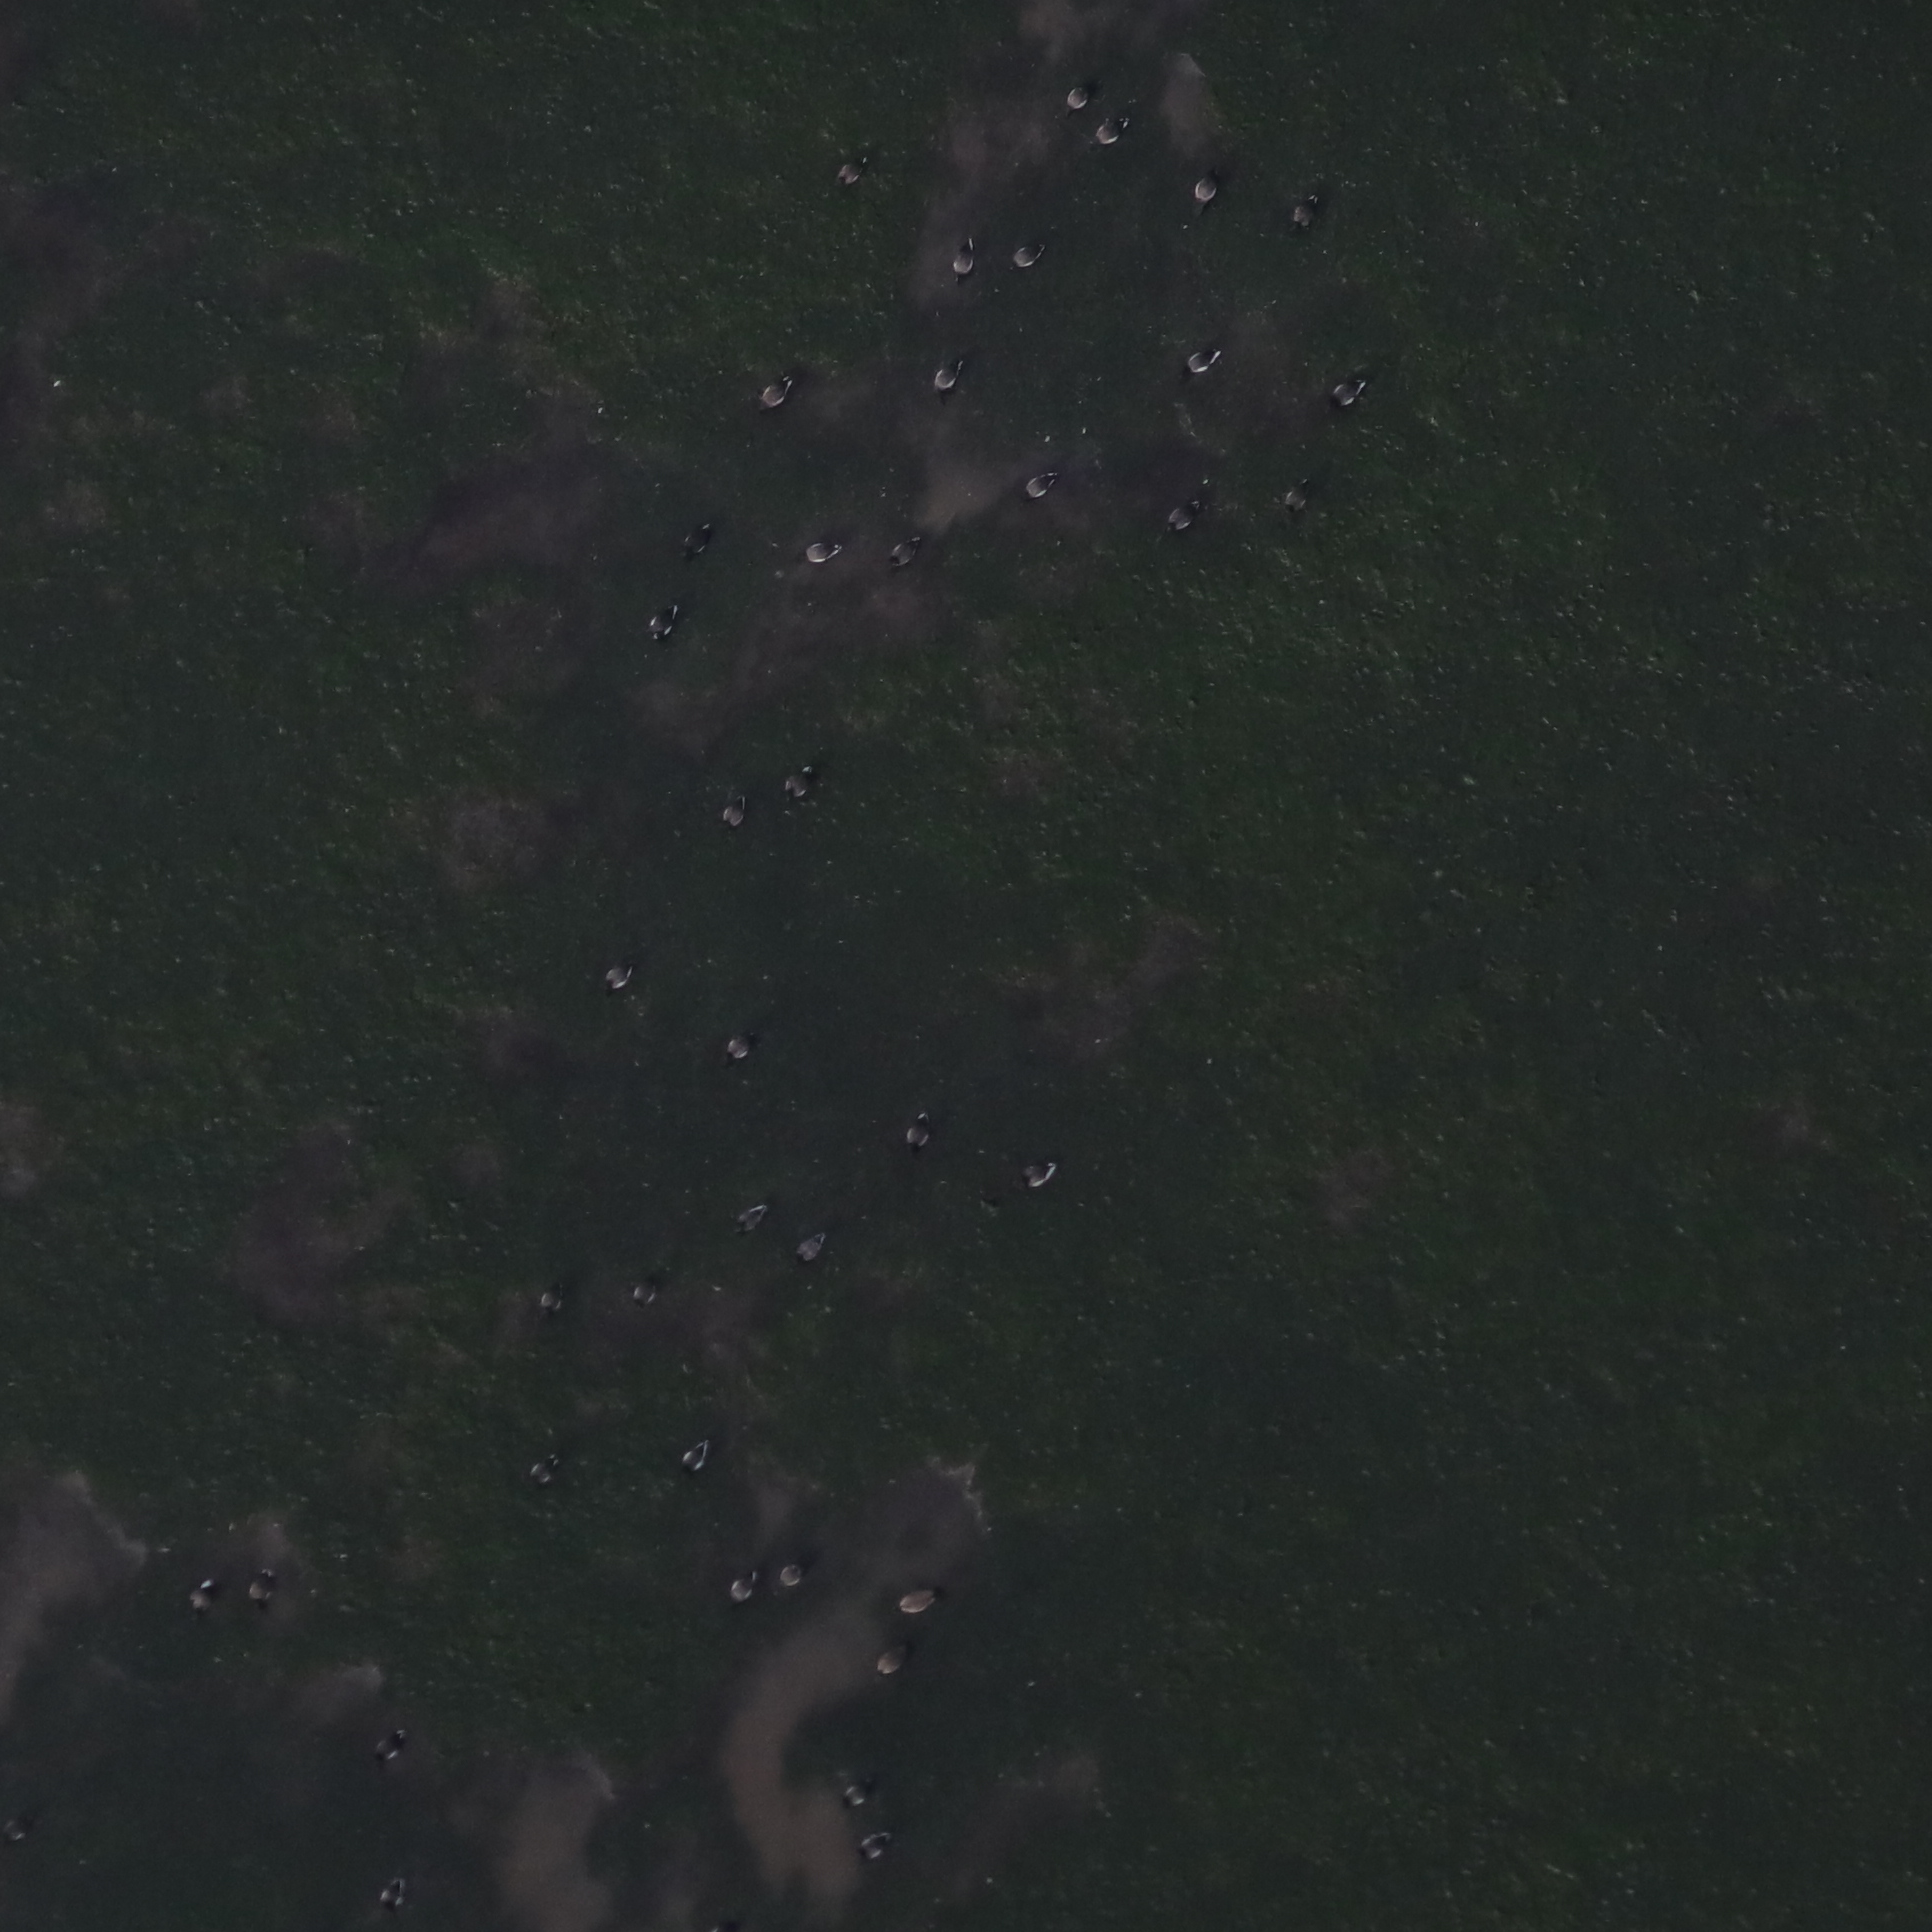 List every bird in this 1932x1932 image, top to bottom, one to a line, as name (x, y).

brant (1078, 98)
brant (1109, 132)
brant (853, 170)
brant (1207, 191)
brant (1305, 212)
brant (1026, 256)
brant (964, 264)
brant (1200, 362)
brant (947, 378)
brant (1347, 392)
brant (774, 394)
brant (1037, 487)
brant (1294, 502)
brant (1181, 517)
brant (700, 542)
brant (822, 554)
brant (905, 554)
brant (667, 623)
brant (799, 786)
brant (734, 814)
brant (619, 976)
brant (740, 1050)
brant (918, 1133)
brant (1036, 1174)
brant (744, 1212)
brant (806, 1249)
brant (645, 1293)
brant (544, 1308)
brant (696, 1457)
brant (543, 1471)
brant (791, 1575)
brant (744, 1587)
brant (264, 1588)
brant (197, 1600)
Canada goose (918, 1601)
brant (889, 1661)
brant (389, 1748)
brant (865, 1794)
brant (18, 1820)
brant (875, 1845)
brant (394, 1895)